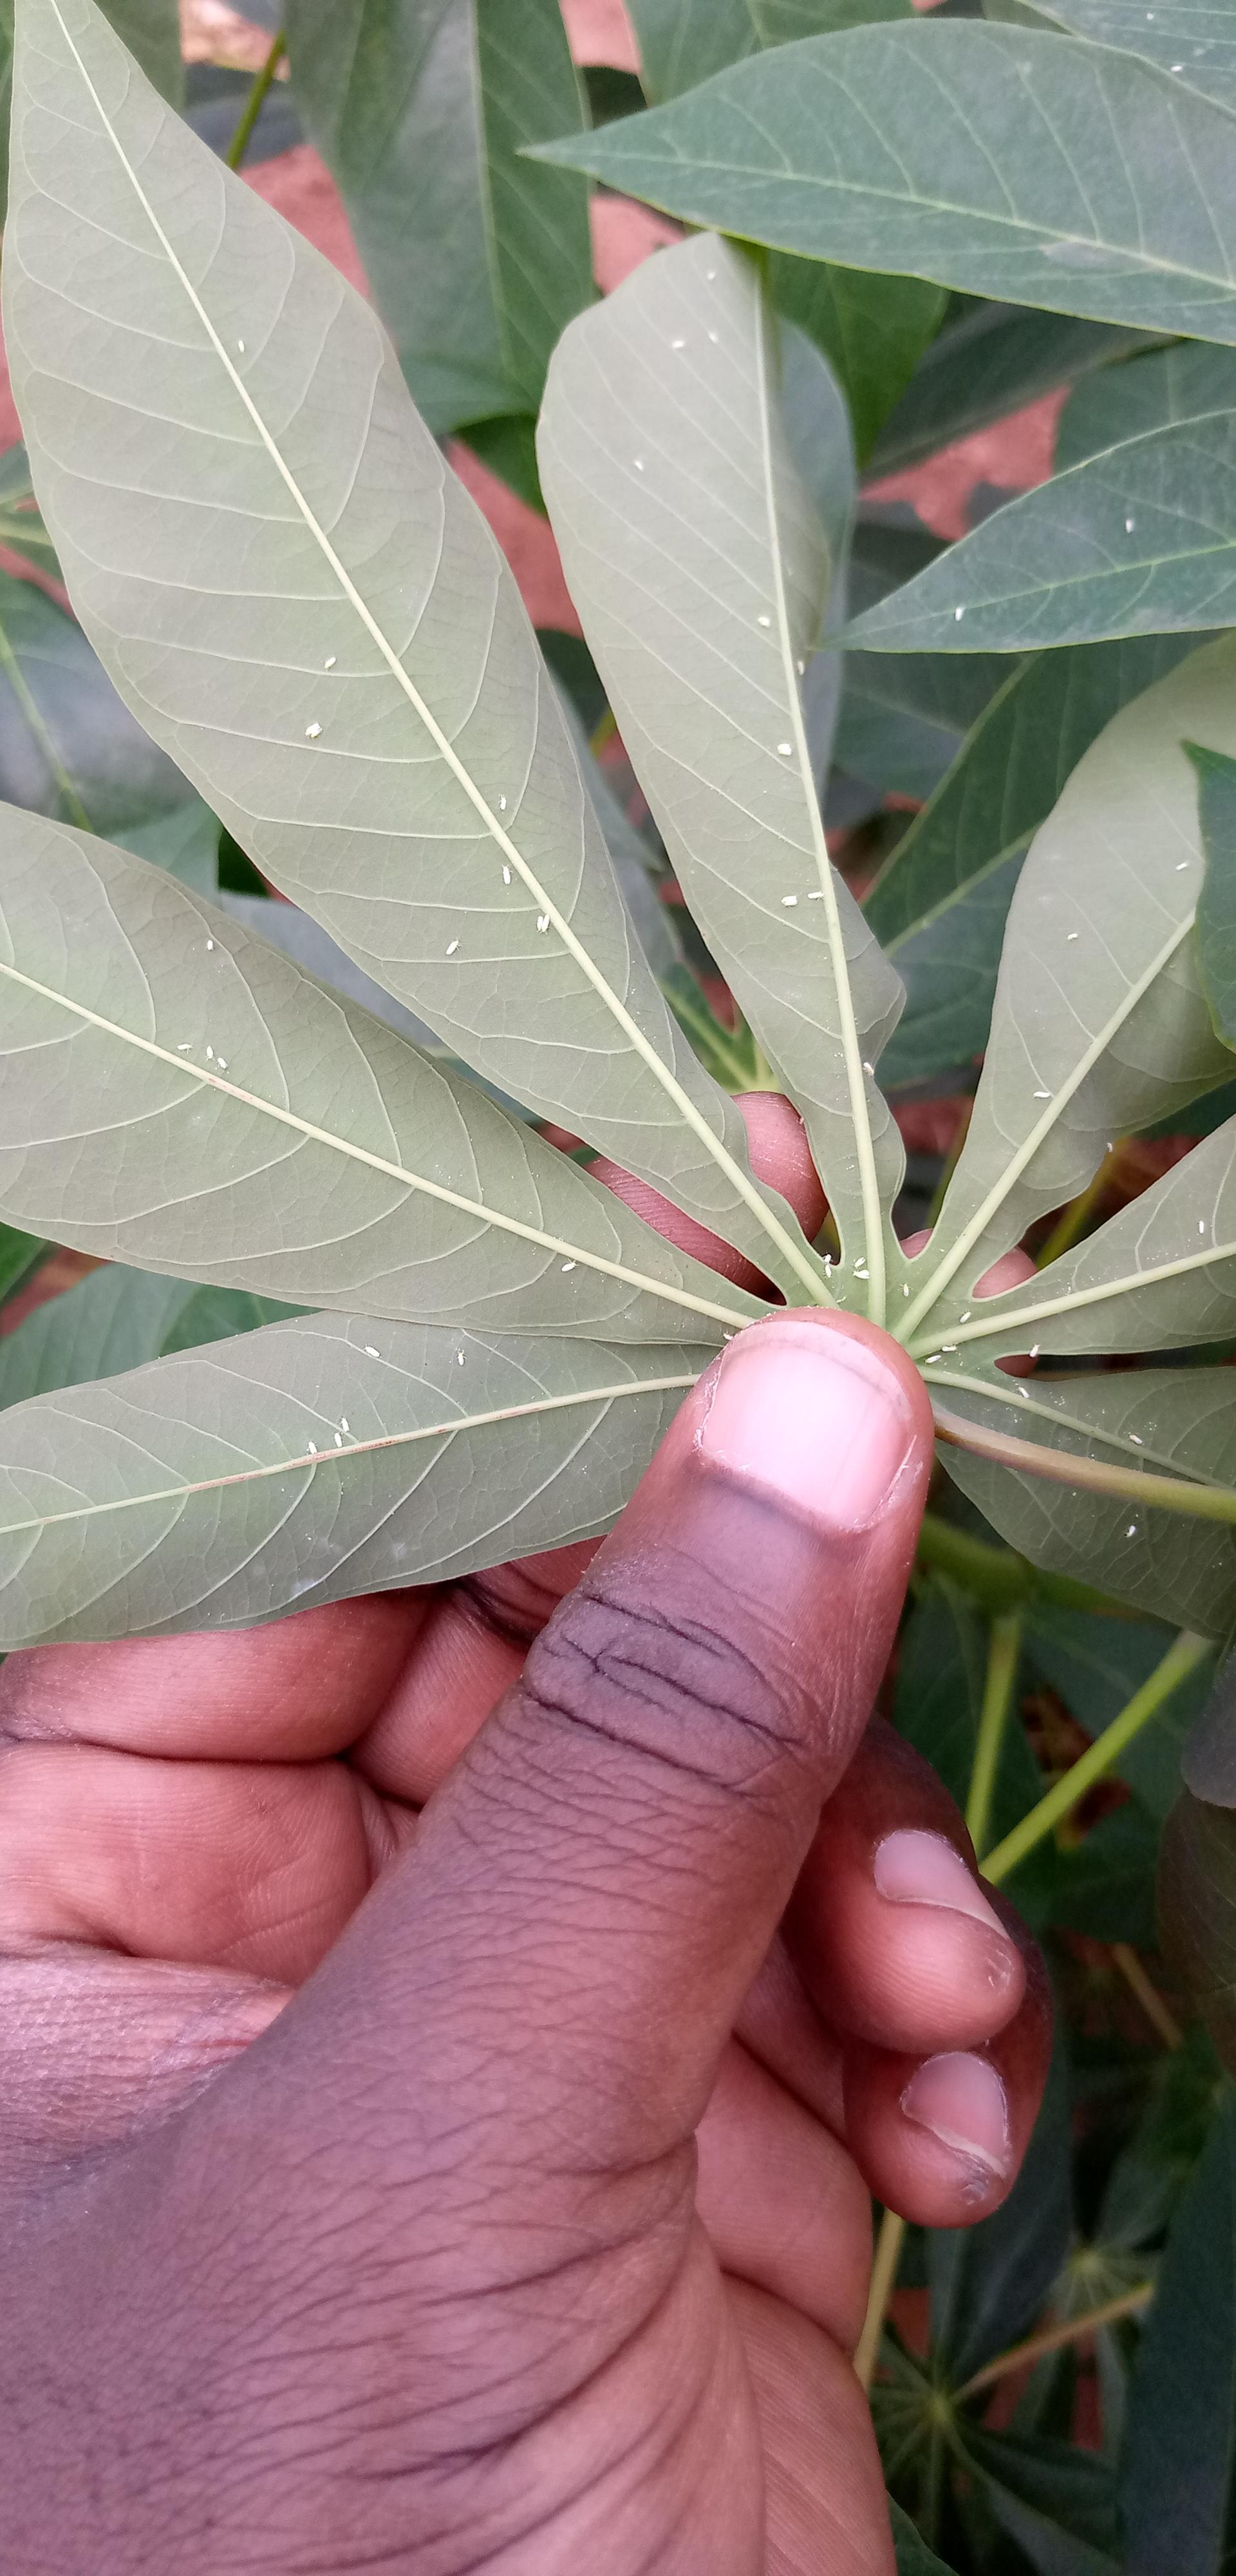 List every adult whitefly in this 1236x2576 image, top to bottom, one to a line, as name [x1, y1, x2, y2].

whitefly [702, 266, 730, 287]
whitefly [699, 319, 730, 352]
whitefly [225, 325, 252, 360]
whitefly [659, 332, 698, 365]
whitefly [624, 453, 660, 493]
whitefly [748, 601, 775, 636]
whitefly [312, 645, 350, 679]
whitefly [793, 654, 817, 683]
whitefly [299, 710, 324, 745]
whitefly [772, 738, 805, 764]
whitefly [492, 780, 513, 820]
whitefly [1172, 853, 1206, 880]
whitefly [488, 855, 520, 896]
whitefly [800, 874, 828, 916]
whitefly [771, 880, 799, 921]
whitefly [530, 911, 562, 941]
whitefly [201, 924, 238, 959]
whitefly [1058, 925, 1089, 951]
whitefly [424, 929, 474, 972]
whitefly [205, 1030, 233, 1079]
whitefly [167, 1036, 201, 1063]
whitefly [855, 1050, 883, 1084]
whitefly [1033, 1077, 1065, 1109]
whitefly [1089, 1128, 1118, 1165]
whitefly [1186, 1209, 1214, 1240]
whitefly [836, 1243, 873, 1285]
whitefly [805, 1247, 838, 1295]
whitefly [545, 1249, 590, 1287]
whitefly [841, 1249, 870, 1285]
whitefly [890, 1269, 919, 1306]
whitefly [948, 1302, 973, 1333]
whitefly [352, 1326, 391, 1359]
whitefly [934, 1331, 977, 1363]
whitefly [1017, 1334, 1049, 1369]
whitefly [442, 1337, 471, 1375]
whitefly [915, 1340, 960, 1383]
whitefly [1004, 1372, 1038, 1408]
whitefly [334, 1410, 364, 1443]
whitefly [1107, 1416, 1148, 1452]
whitefly [324, 1423, 368, 1460]
whitefly [289, 1435, 326, 1468]